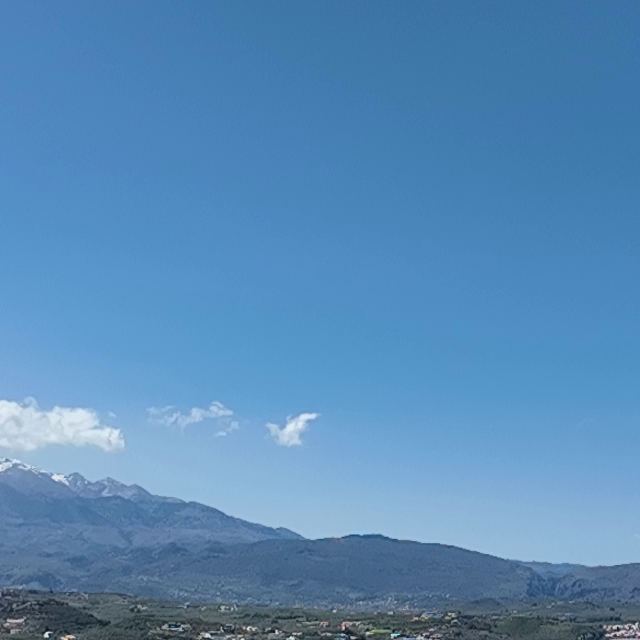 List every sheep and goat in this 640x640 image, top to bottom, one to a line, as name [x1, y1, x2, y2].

None